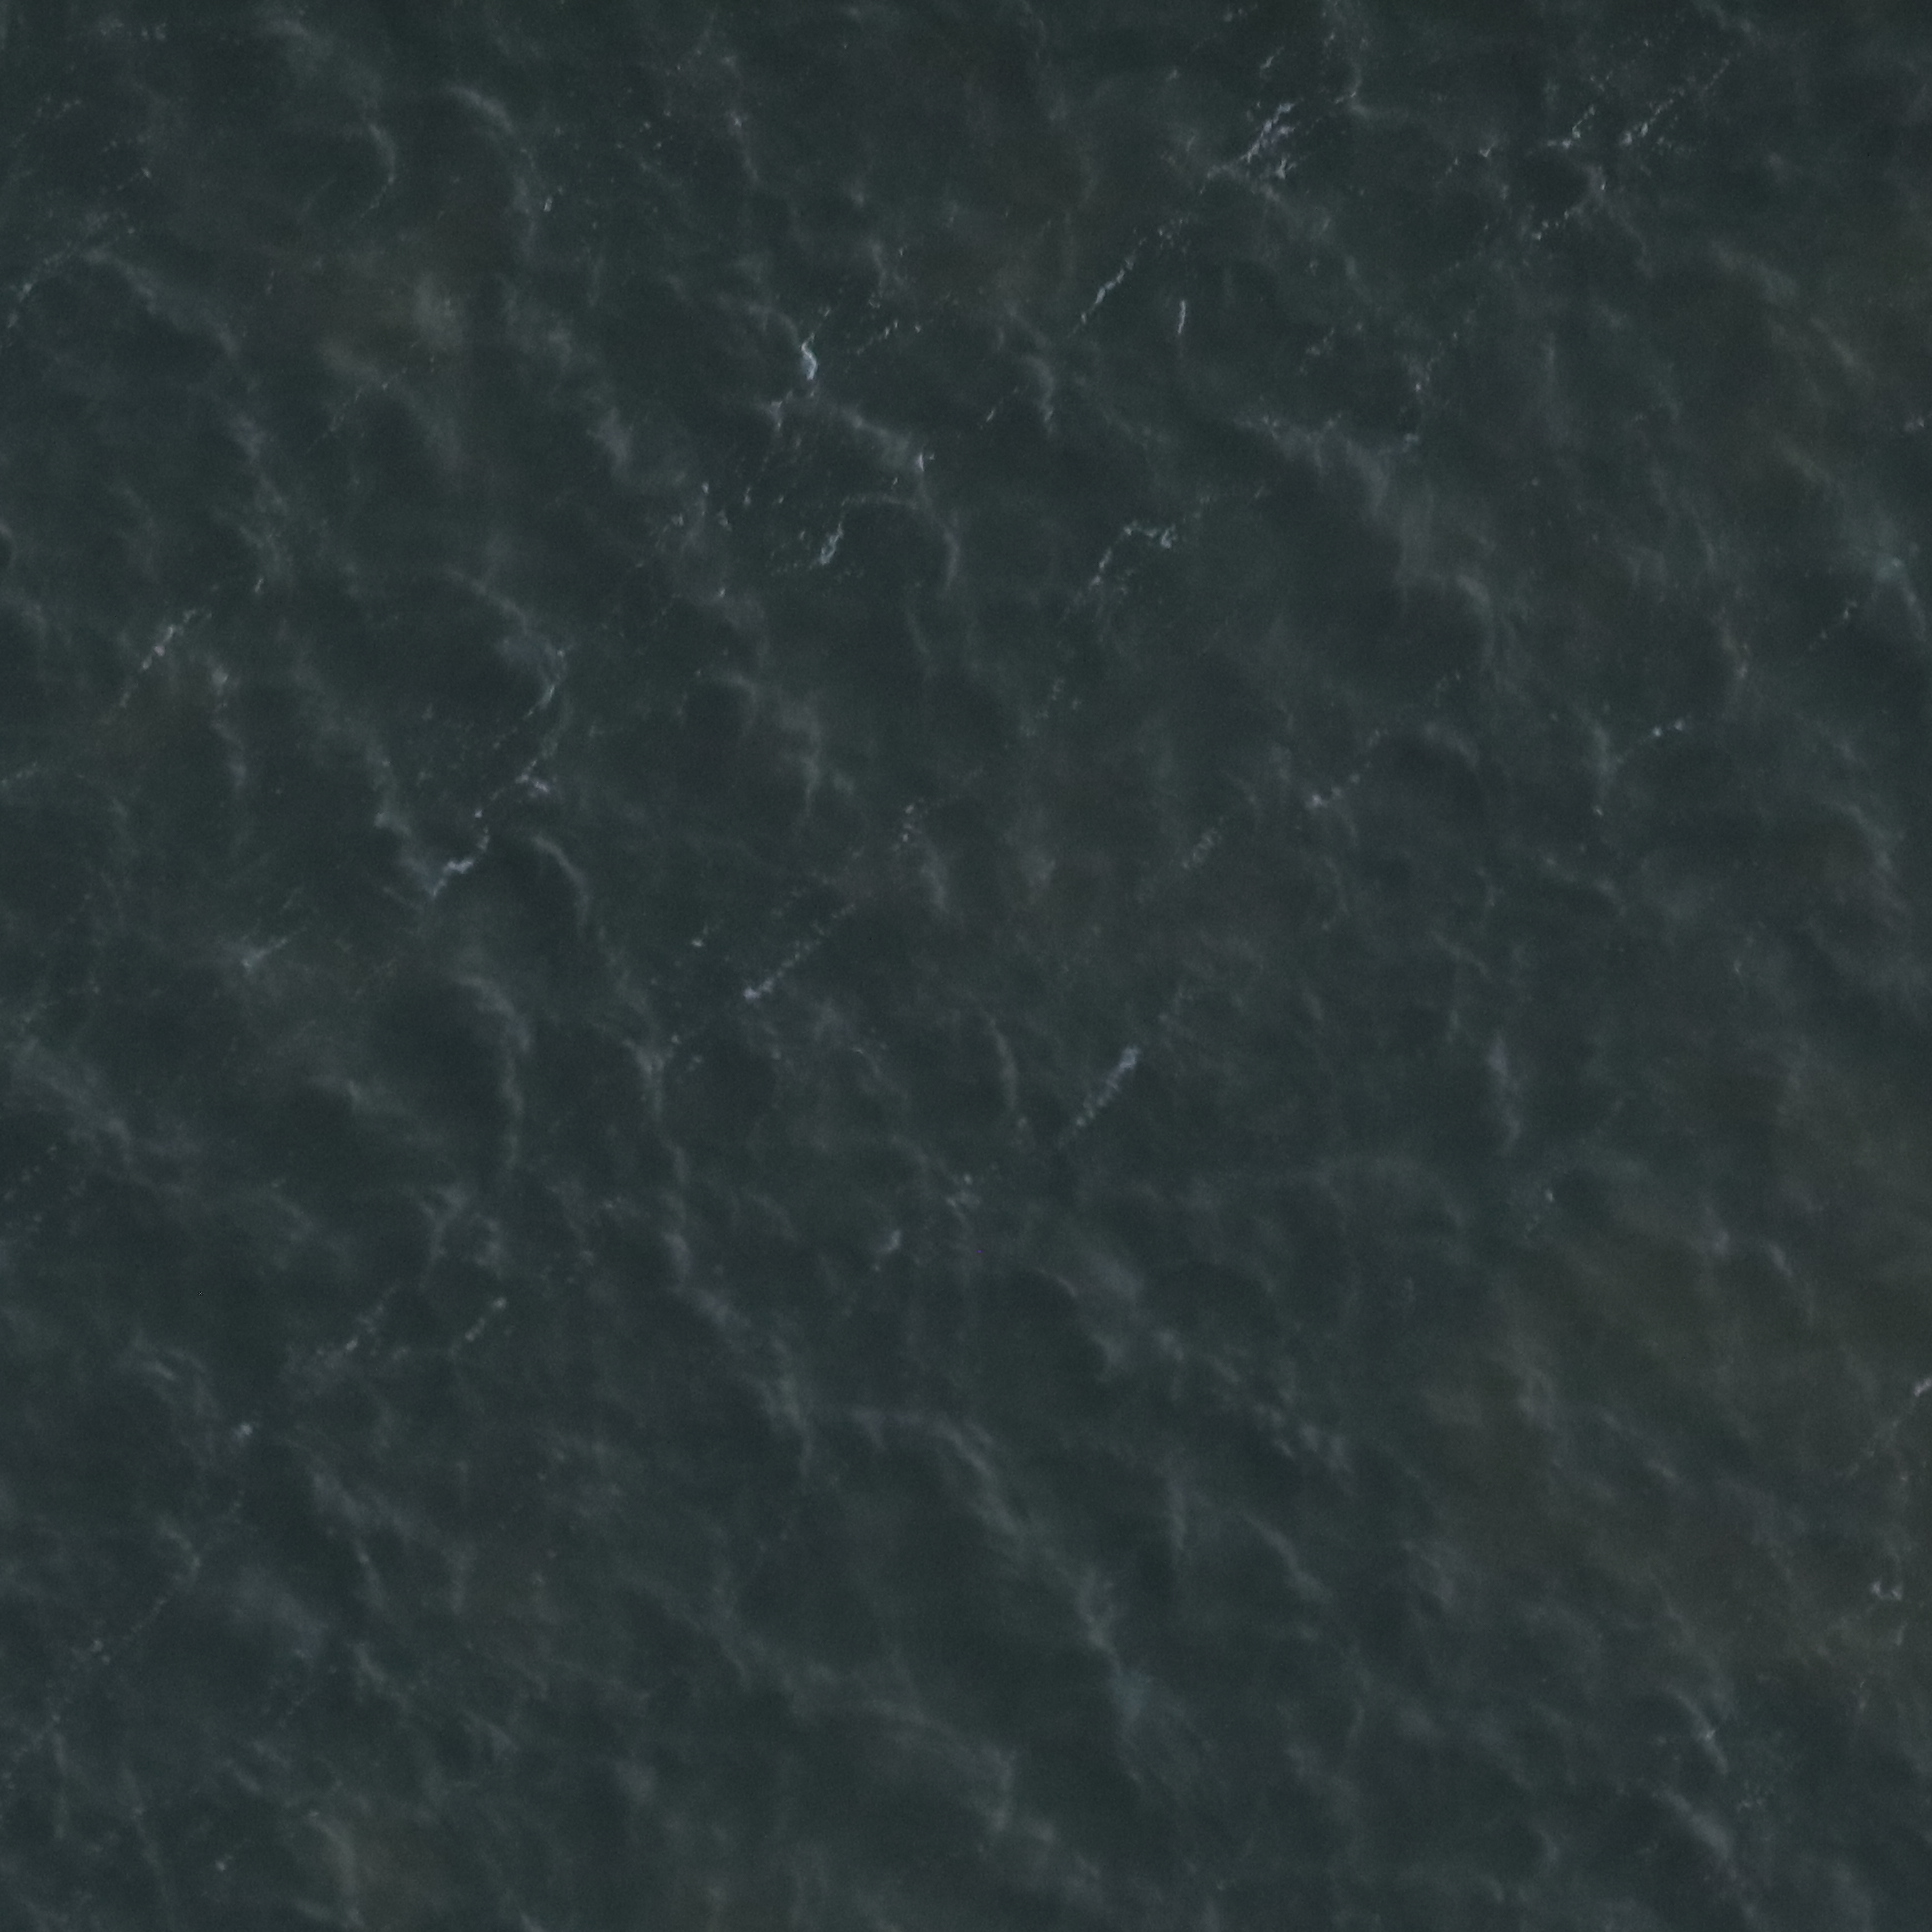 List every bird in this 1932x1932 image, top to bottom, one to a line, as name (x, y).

None